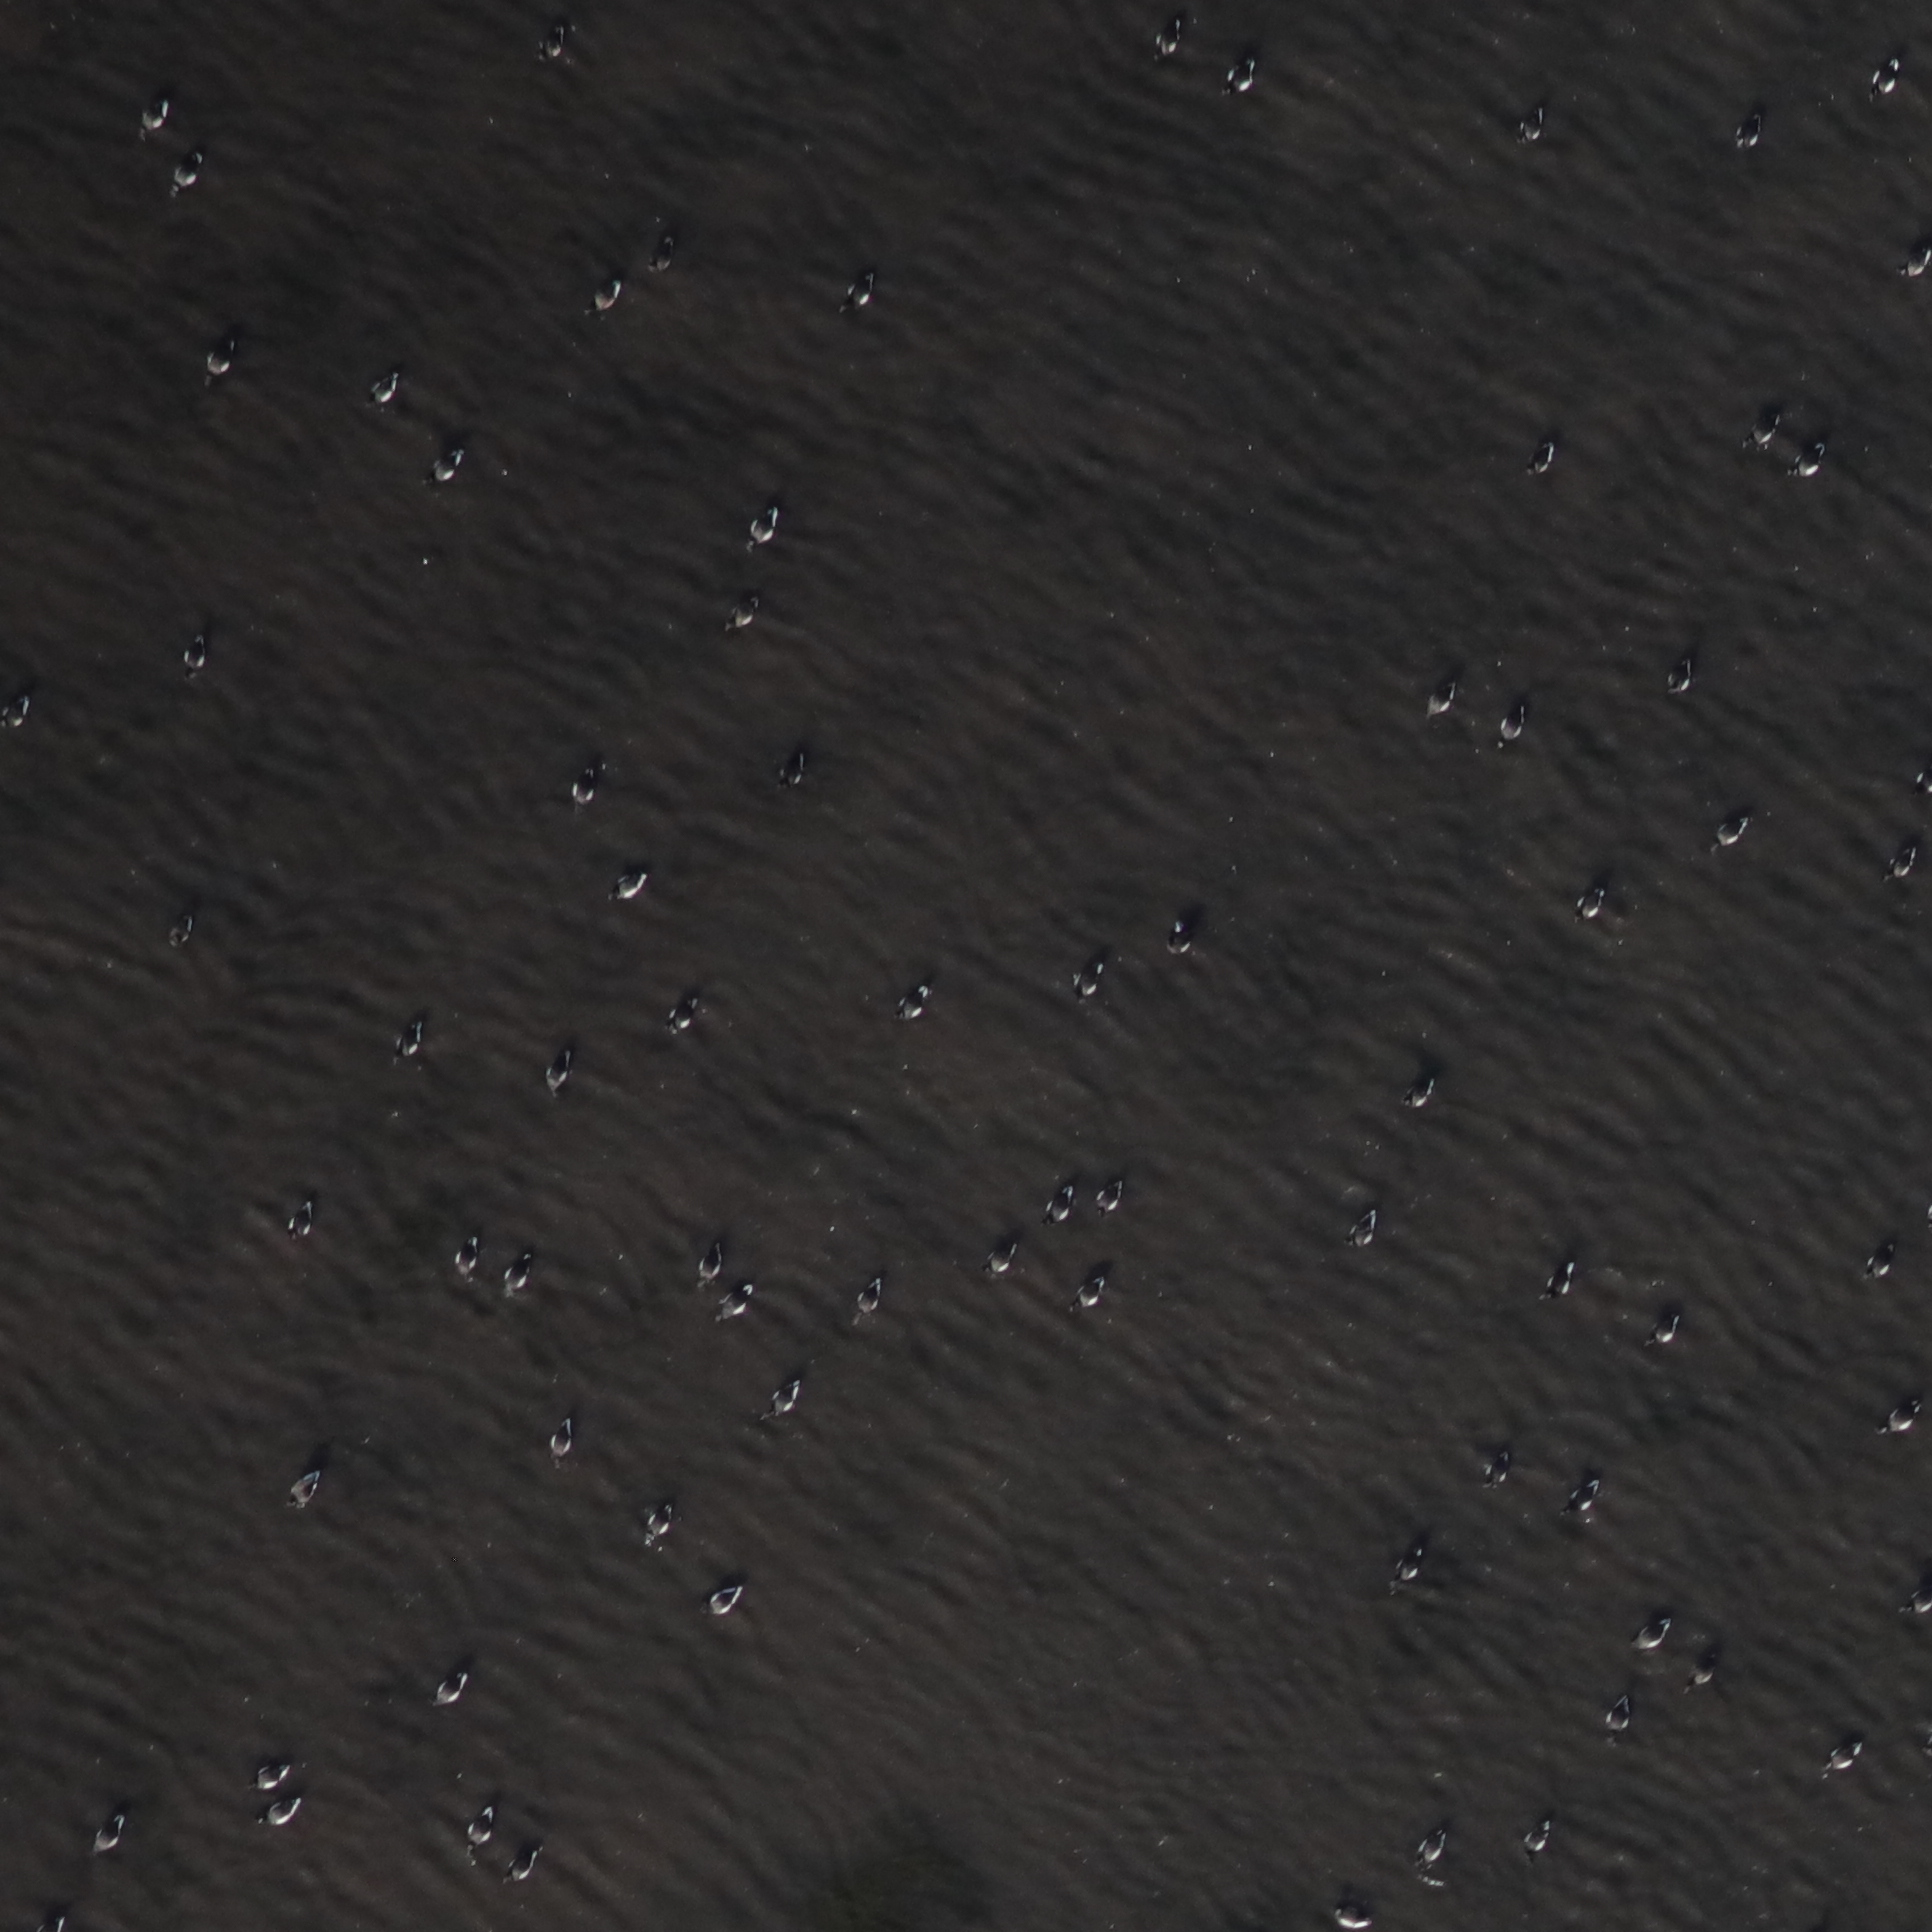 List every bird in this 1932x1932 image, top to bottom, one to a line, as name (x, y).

brant (1168, 38)
brant (552, 39)
brant (1240, 75)
brant (1886, 78)
brant (163, 117)
brant (1528, 120)
brant (1750, 128)
brant (187, 170)
brant (665, 261)
brant (1916, 261)
brant (857, 290)
brant (605, 295)
brant (217, 364)
brant (383, 388)
brant (1763, 431)
brant (1808, 459)
brant (1540, 463)
brant (442, 464)
brant (762, 526)
brant (741, 612)
brant (196, 654)
brant (1678, 676)
brant (1443, 703)
brant (17, 713)
brant (1512, 728)
brant (792, 769)
brant (1929, 775)
brant (583, 787)
brant (1730, 829)
brant (1900, 859)
brant (627, 883)
brant (1588, 903)
brant (185, 931)
brant (1181, 938)
brant (1086, 979)
brant (910, 1001)
brant (682, 1015)
brant (407, 1040)
brant (564, 1067)
brant (1419, 1090)
brant (1105, 1196)
brant (1057, 1206)
brant (296, 1220)
brant (1358, 1232)
brant (459, 1258)
brant (998, 1258)
brant (1883, 1263)
brant (707, 1266)
brant (516, 1276)
brant (1558, 1281)
brant (1091, 1290)
brant (865, 1299)
brant (734, 1302)
brant (1662, 1330)
brant (784, 1400)
brant (1900, 1419)
brant (560, 1439)
brant (1494, 1466)
brant (303, 1488)
brant (1585, 1497)
brant (656, 1524)
brant (1407, 1567)
brant (1925, 1600)
brant (723, 1601)
brant (1649, 1634)
brant (1700, 1673)
brant (448, 1689)
brant (1617, 1717)
brant (1842, 1754)
brant (274, 1782)
brant (281, 1810)
brant (478, 1829)
brant (107, 1835)
brant (1536, 1840)
brant (1432, 1849)
brant (521, 1868)
brant (1349, 1914)
brant (47, 1929)